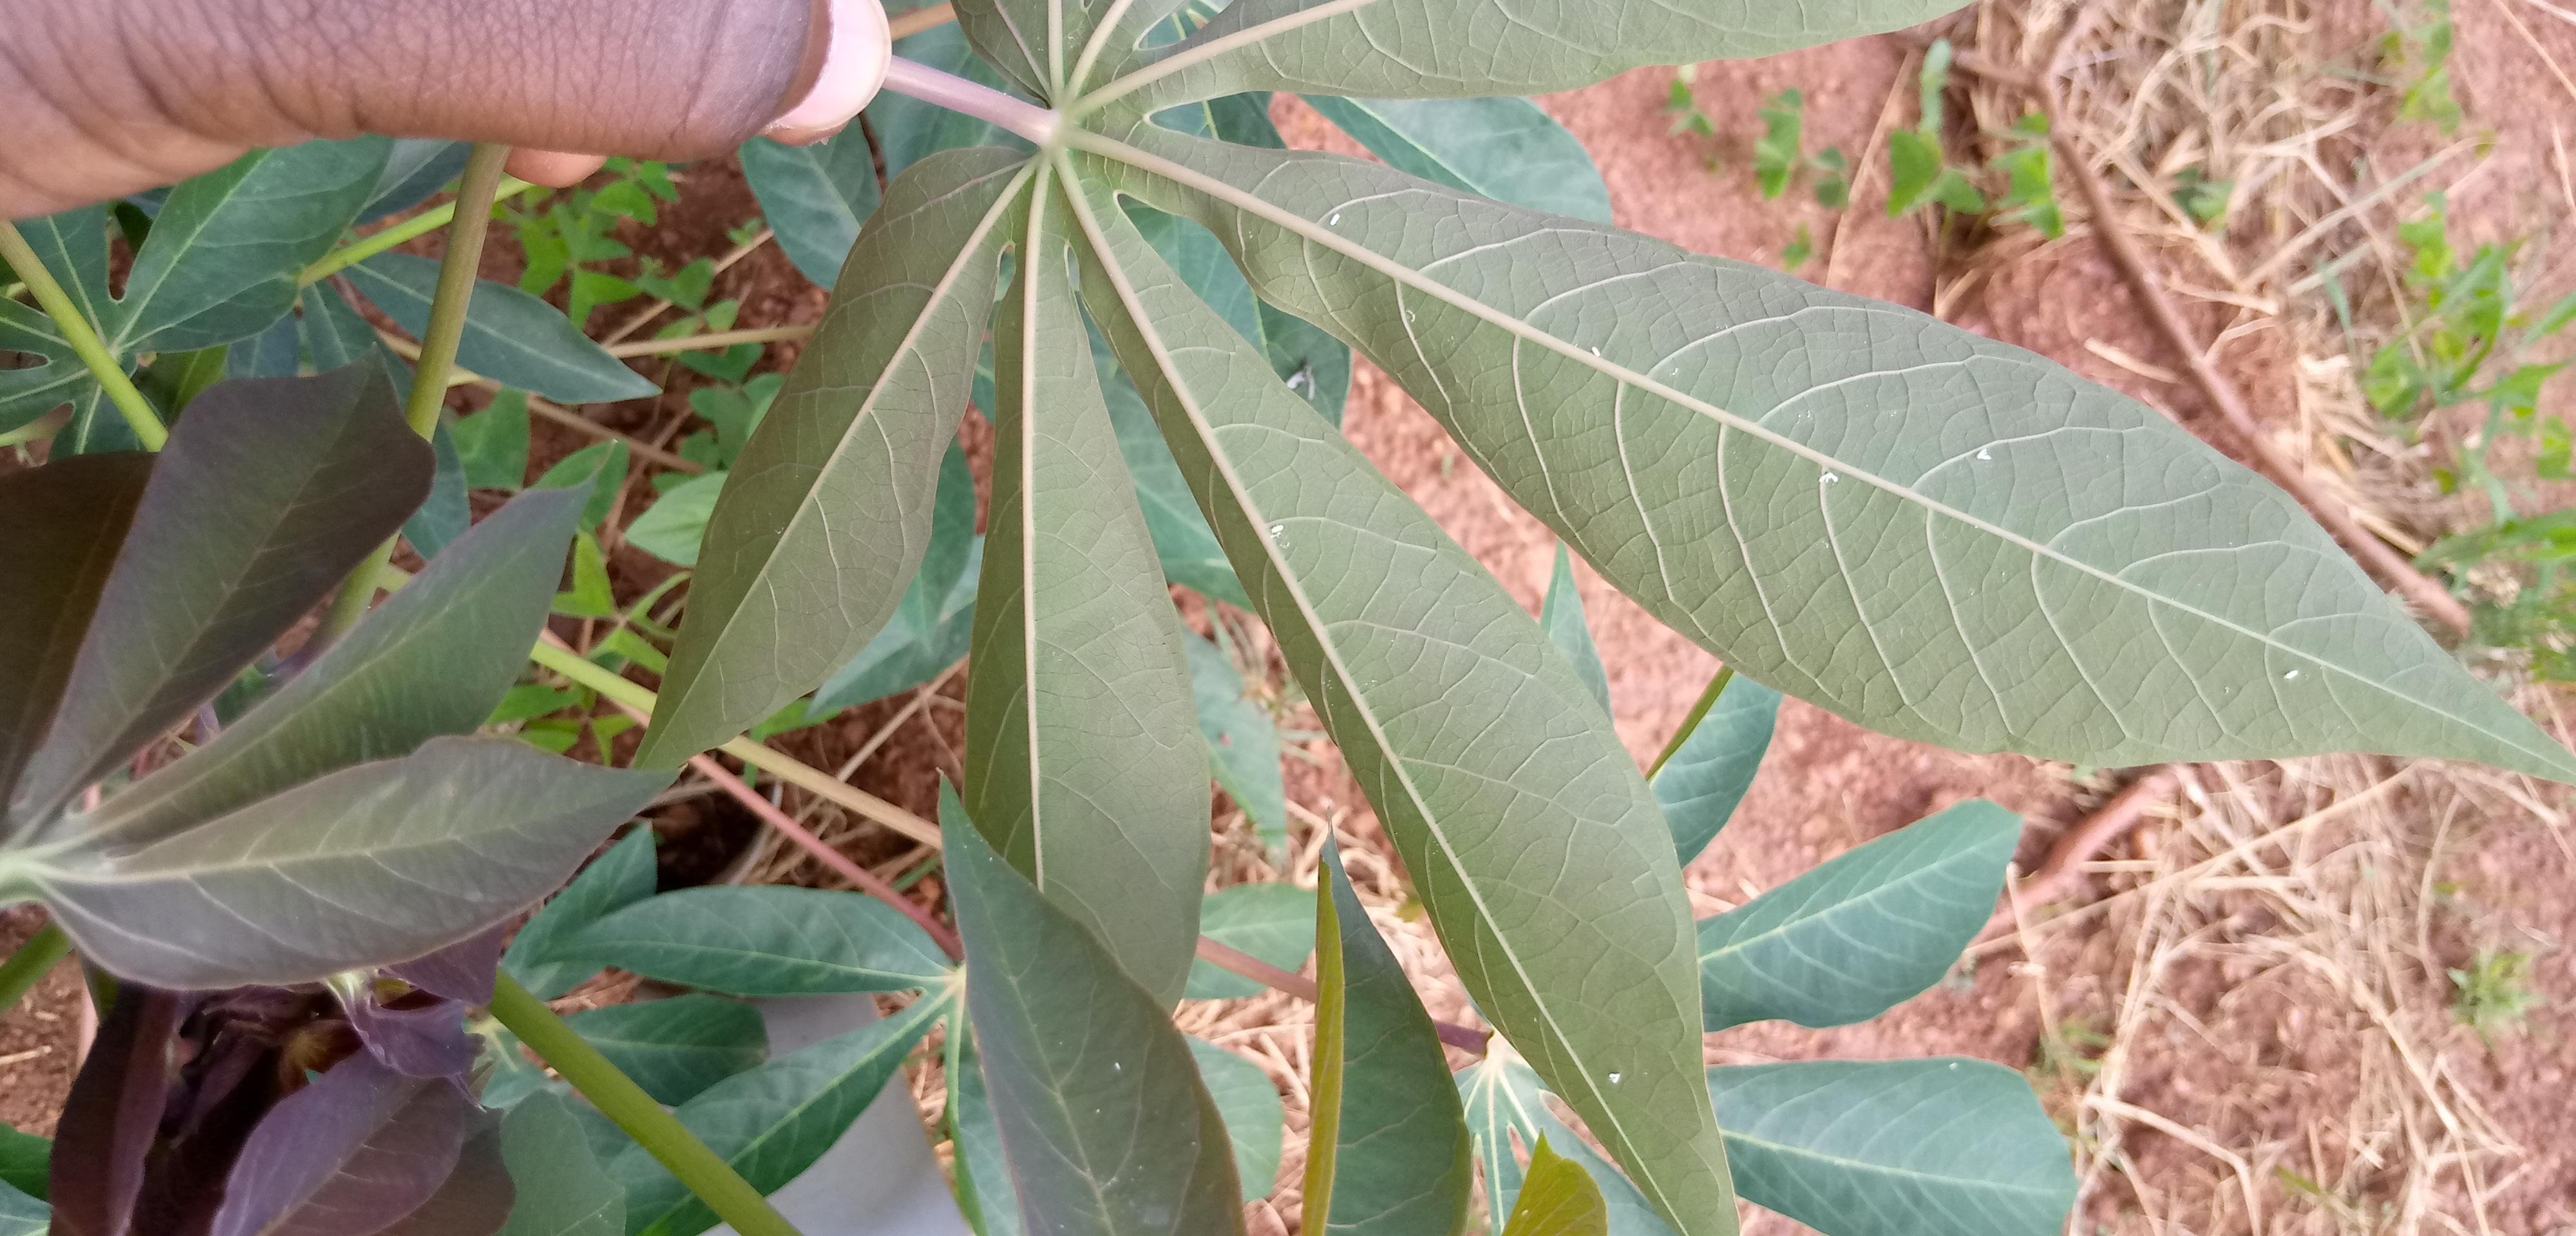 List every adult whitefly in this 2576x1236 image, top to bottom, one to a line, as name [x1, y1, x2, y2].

whitefly [1325, 207, 1345, 232]
whitefly [1578, 337, 1606, 368]
whitefly [1965, 438, 1998, 470]
whitefly [1805, 458, 1844, 496]
whitefly [1253, 505, 1297, 552]
whitefly [2274, 661, 2309, 694]
whitefly [1597, 1065, 1623, 1102]